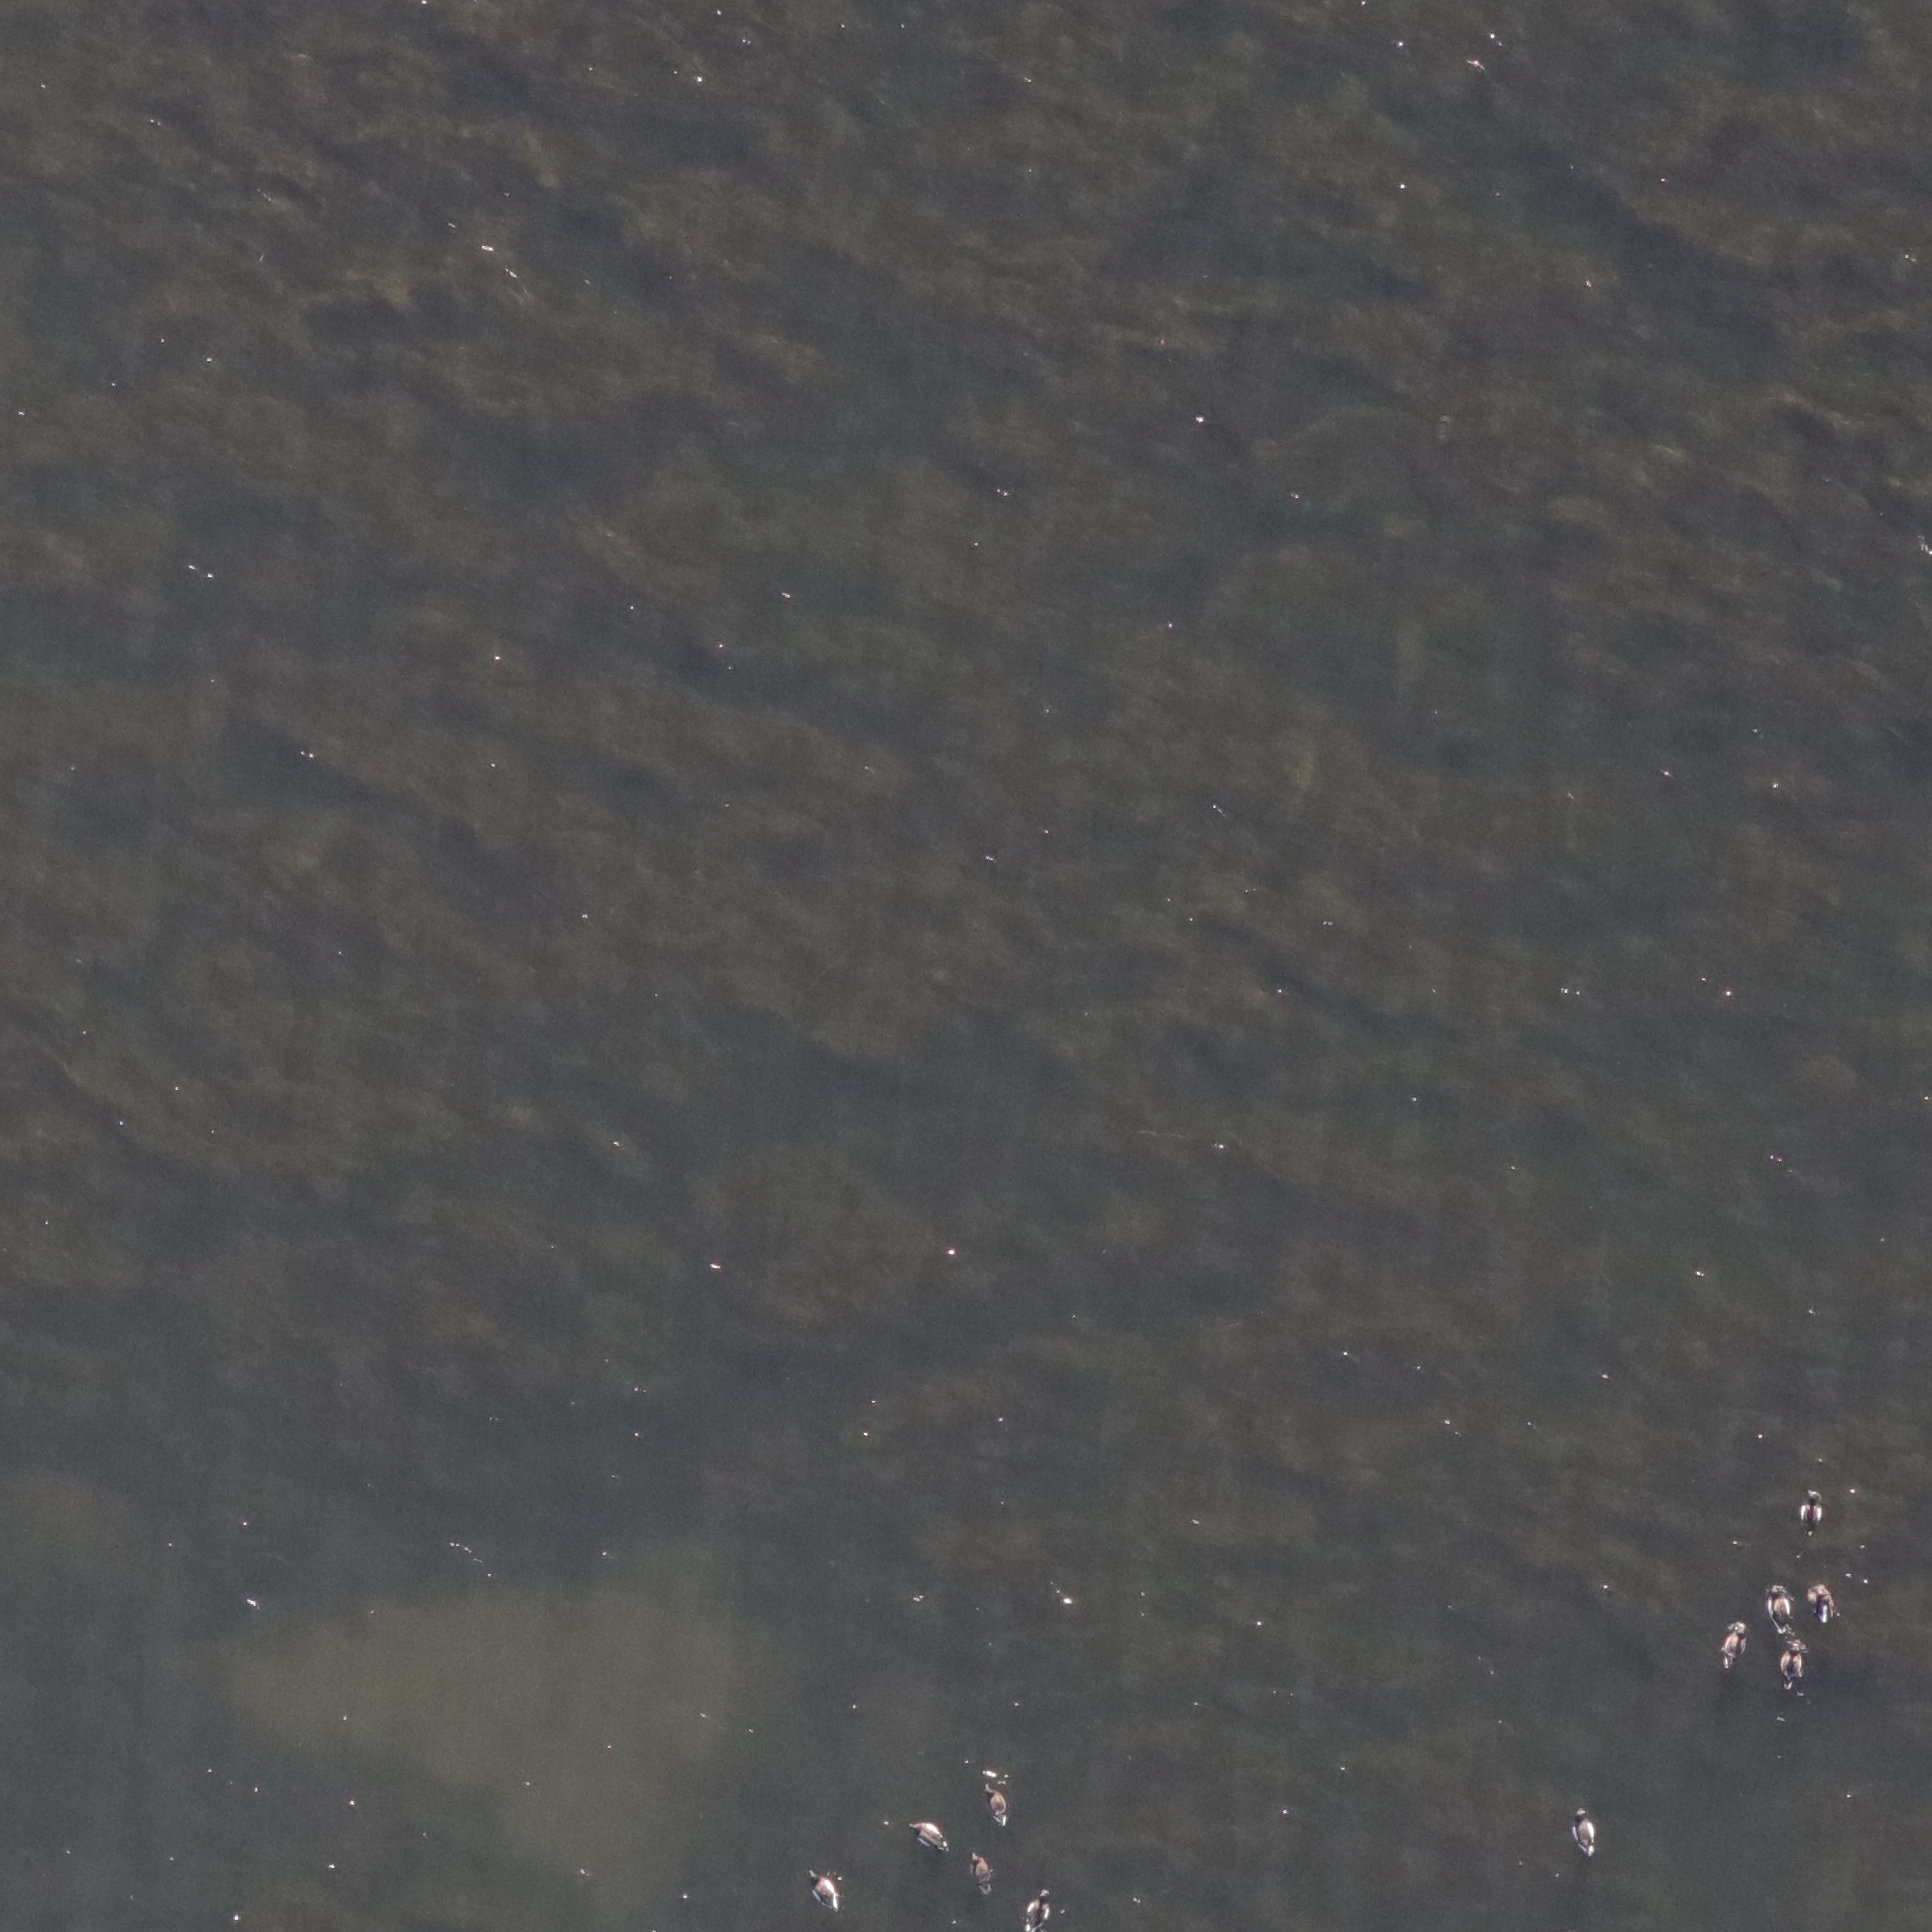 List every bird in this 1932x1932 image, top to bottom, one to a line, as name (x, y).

brant (1809, 1513)
brant (1821, 1603)
brant (1778, 1612)
brant (1732, 1648)
brant (1791, 1665)
brant (998, 1807)
brant (1584, 1832)
brant (929, 1834)
brant (981, 1873)
brant (825, 1889)
brant (1040, 1913)